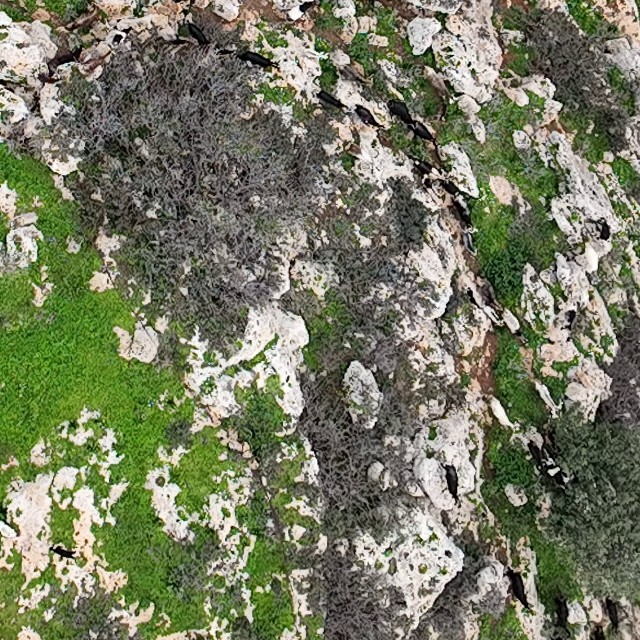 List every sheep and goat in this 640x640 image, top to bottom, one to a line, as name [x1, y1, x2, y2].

goat [286, 0, 316, 22]
goat [54, 3, 101, 36]
goat [186, 23, 210, 55]
goat [104, 26, 134, 47]
goat [82, 47, 115, 77]
goat [46, 48, 82, 70]
goat [239, 51, 281, 70]
goat [337, 63, 374, 86]
goat [421, 64, 451, 105]
goat [35, 74, 62, 86]
goat [445, 79, 462, 99]
goat [318, 89, 348, 113]
goat [385, 100, 419, 131]
goat [355, 106, 386, 129]
goat [409, 119, 437, 145]
goat [409, 157, 449, 183]
goat [418, 176, 443, 205]
goat [440, 177, 468, 201]
goat [449, 198, 473, 228]
goat [596, 216, 609, 243]
goat [460, 229, 478, 256]
goat [582, 239, 599, 273]
goat [477, 274, 503, 311]
goat [565, 299, 579, 329]
goat [482, 306, 503, 328]
goat [505, 307, 523, 336]
goat [540, 365, 566, 382]
goat [576, 370, 594, 390]
goat [536, 380, 561, 421]
goat [483, 395, 519, 432]
goat [531, 443, 546, 475]
goat [543, 458, 566, 485]
goat [441, 461, 460, 502]
goat [0, 518, 19, 538]
goat [51, 545, 77, 561]
goat [502, 567, 529, 610]
goat [551, 589, 571, 633]
goat [606, 596, 619, 633]
goat [591, 625, 604, 639]